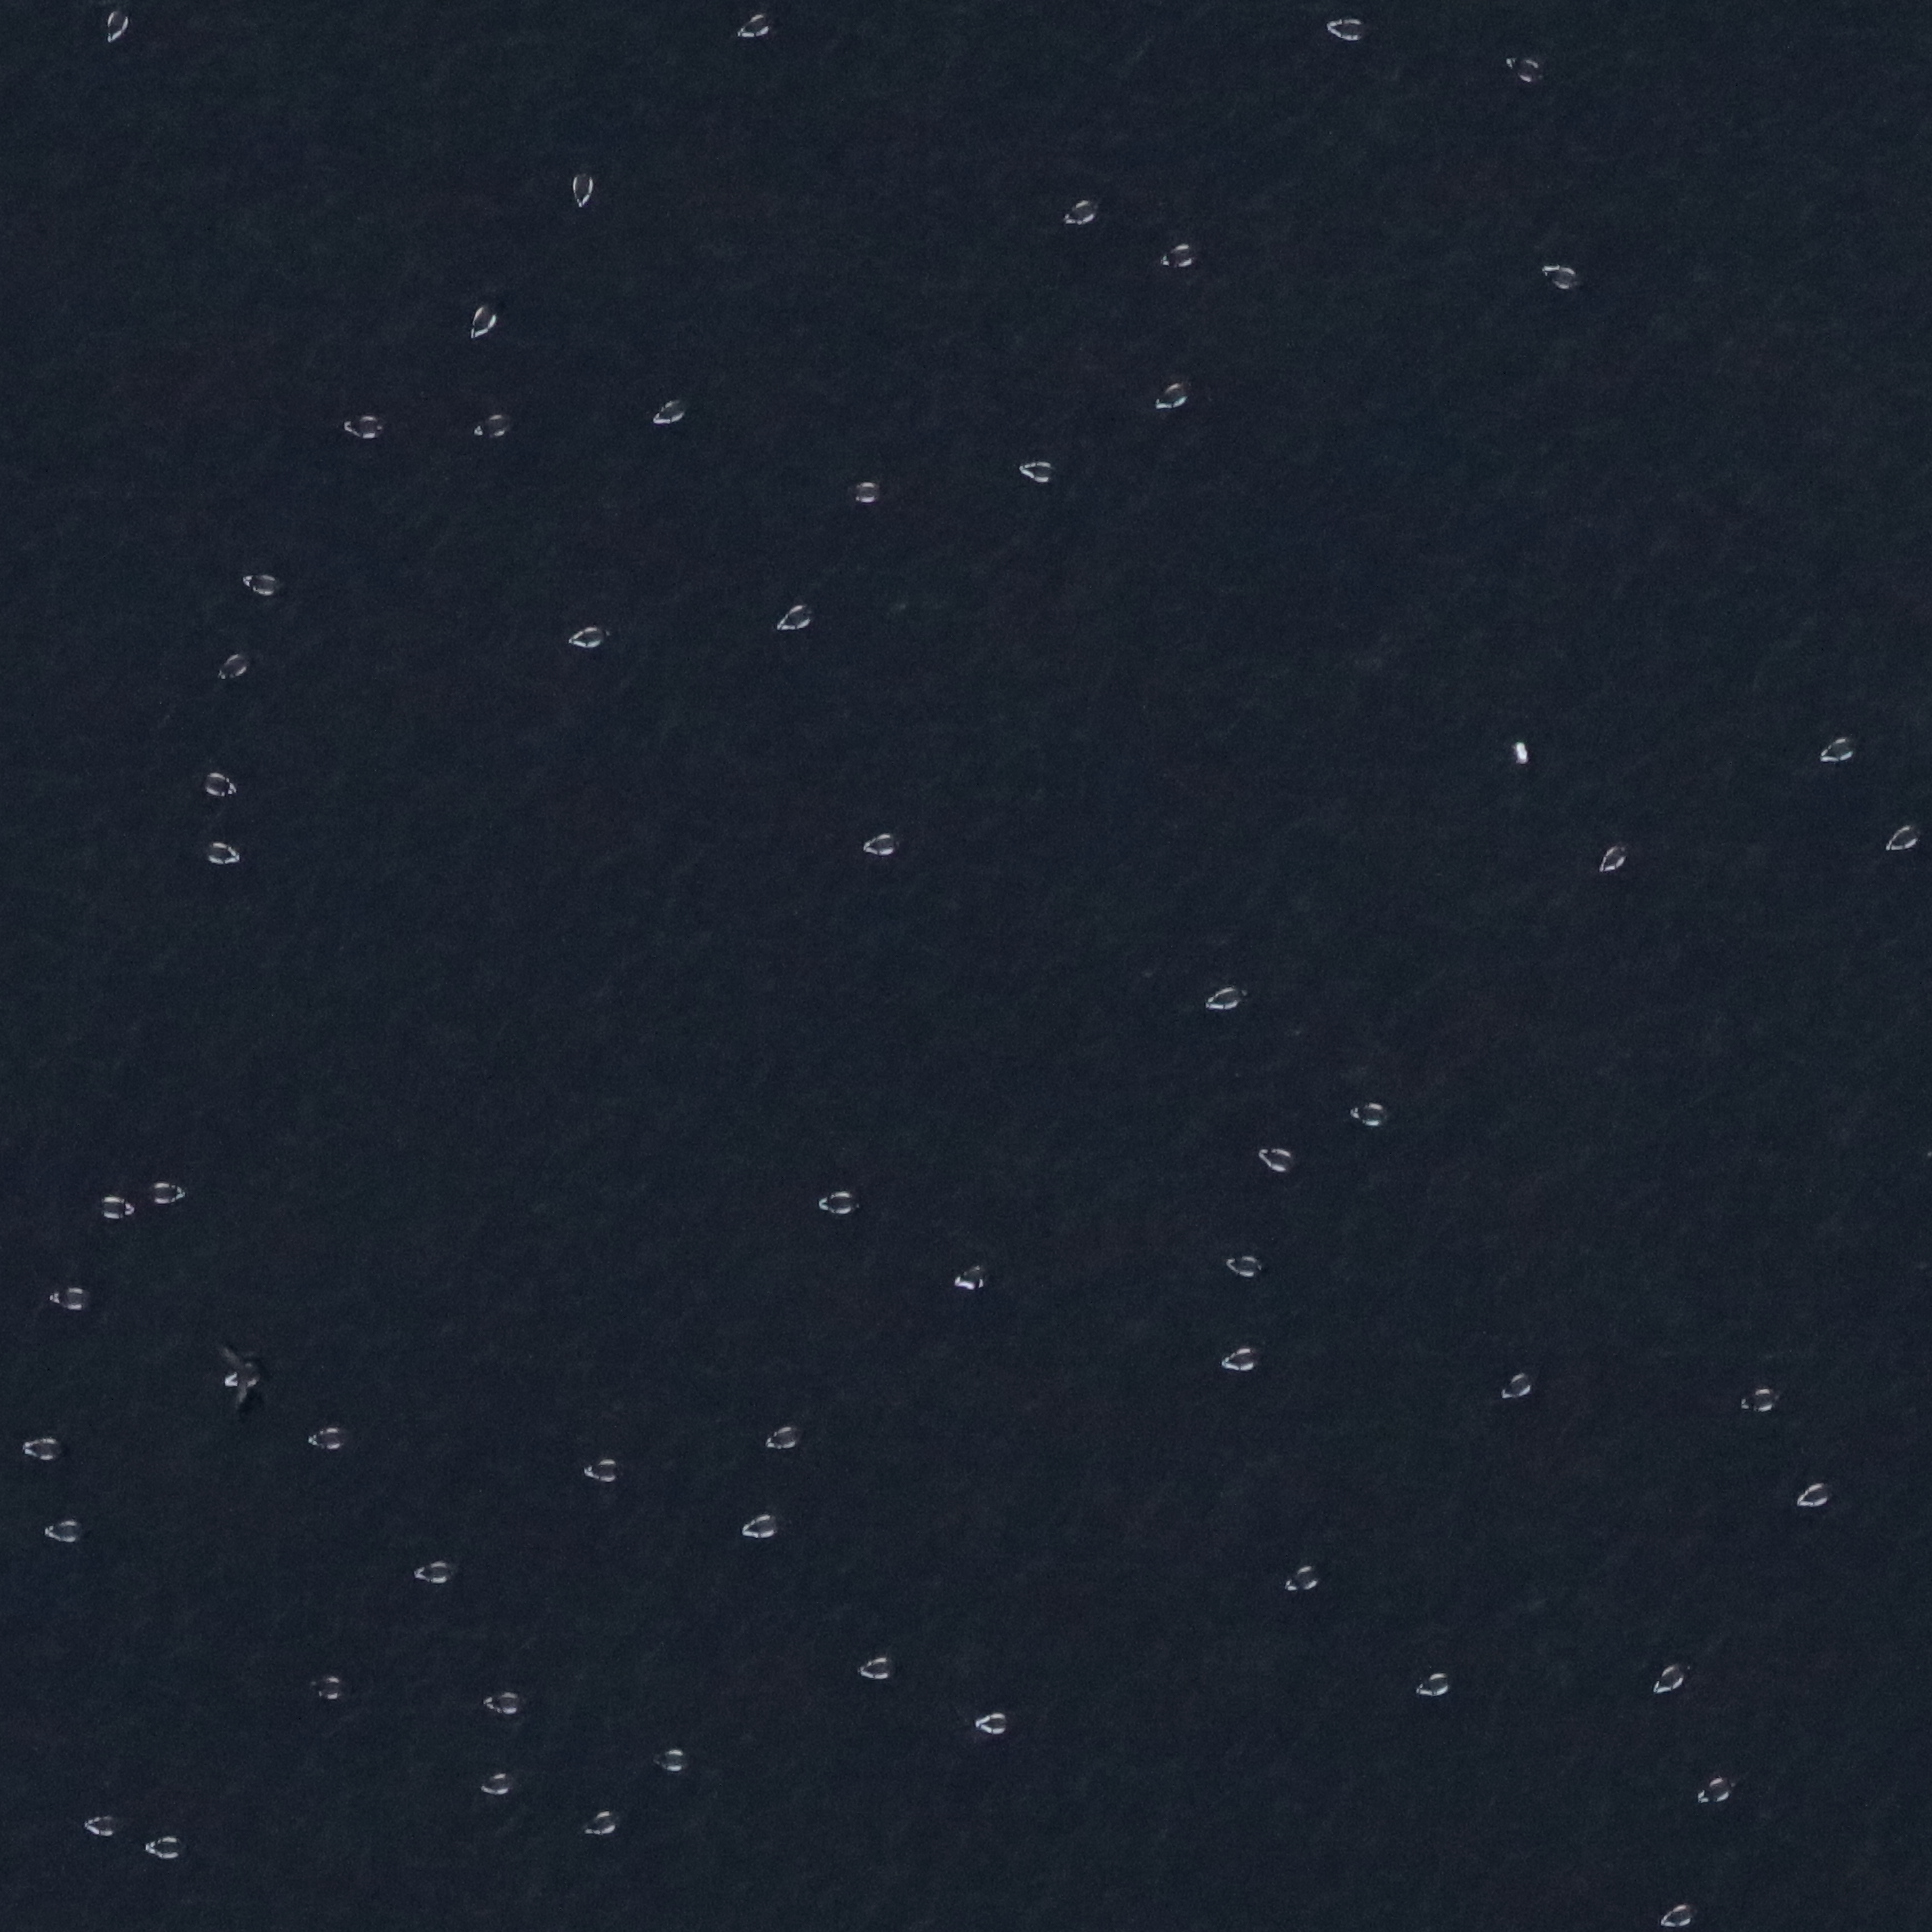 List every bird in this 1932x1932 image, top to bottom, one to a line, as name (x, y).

brant (118, 23)
brant (756, 24)
brant (1349, 29)
brant (1526, 71)
brant (583, 186)
brant (1083, 212)
brant (1181, 255)
brant (1563, 278)
brant (484, 320)
brant (1174, 396)
brant (670, 411)
brant (496, 425)
brant (365, 426)
brant (1040, 471)
brant (867, 492)
brant (263, 586)
brant (796, 616)
brant (591, 636)
brant (233, 667)
brant (1840, 750)
brant (1513, 753)
brant (216, 785)
brant (1905, 837)
brant (883, 845)
brant (219, 852)
brant (1614, 857)
brant (1227, 997)
brant (1373, 1114)
brant (1278, 1160)
brant (164, 1192)
brant (841, 1204)
brant (114, 1208)
brant (1245, 1265)
brant (973, 1278)
brant (74, 1298)
brant (1243, 1358)
brant (244, 1377)
brant (1518, 1387)
brant (1762, 1400)
brant (330, 1438)
brant (785, 1438)
brant (45, 1449)
brant (605, 1472)
brant (1817, 1495)
brant (763, 1526)
brant (68, 1533)
brant (438, 1573)
brant (1303, 1578)
brant (878, 1667)
brant (1672, 1677)
brant (1436, 1684)
brant (330, 1687)
brant (506, 1704)
brant (997, 1723)
brant (673, 1761)
brant (499, 1783)
brant (1717, 1790)
brant (603, 1823)
brant (101, 1827)
brant (166, 1848)
brant (1680, 1916)